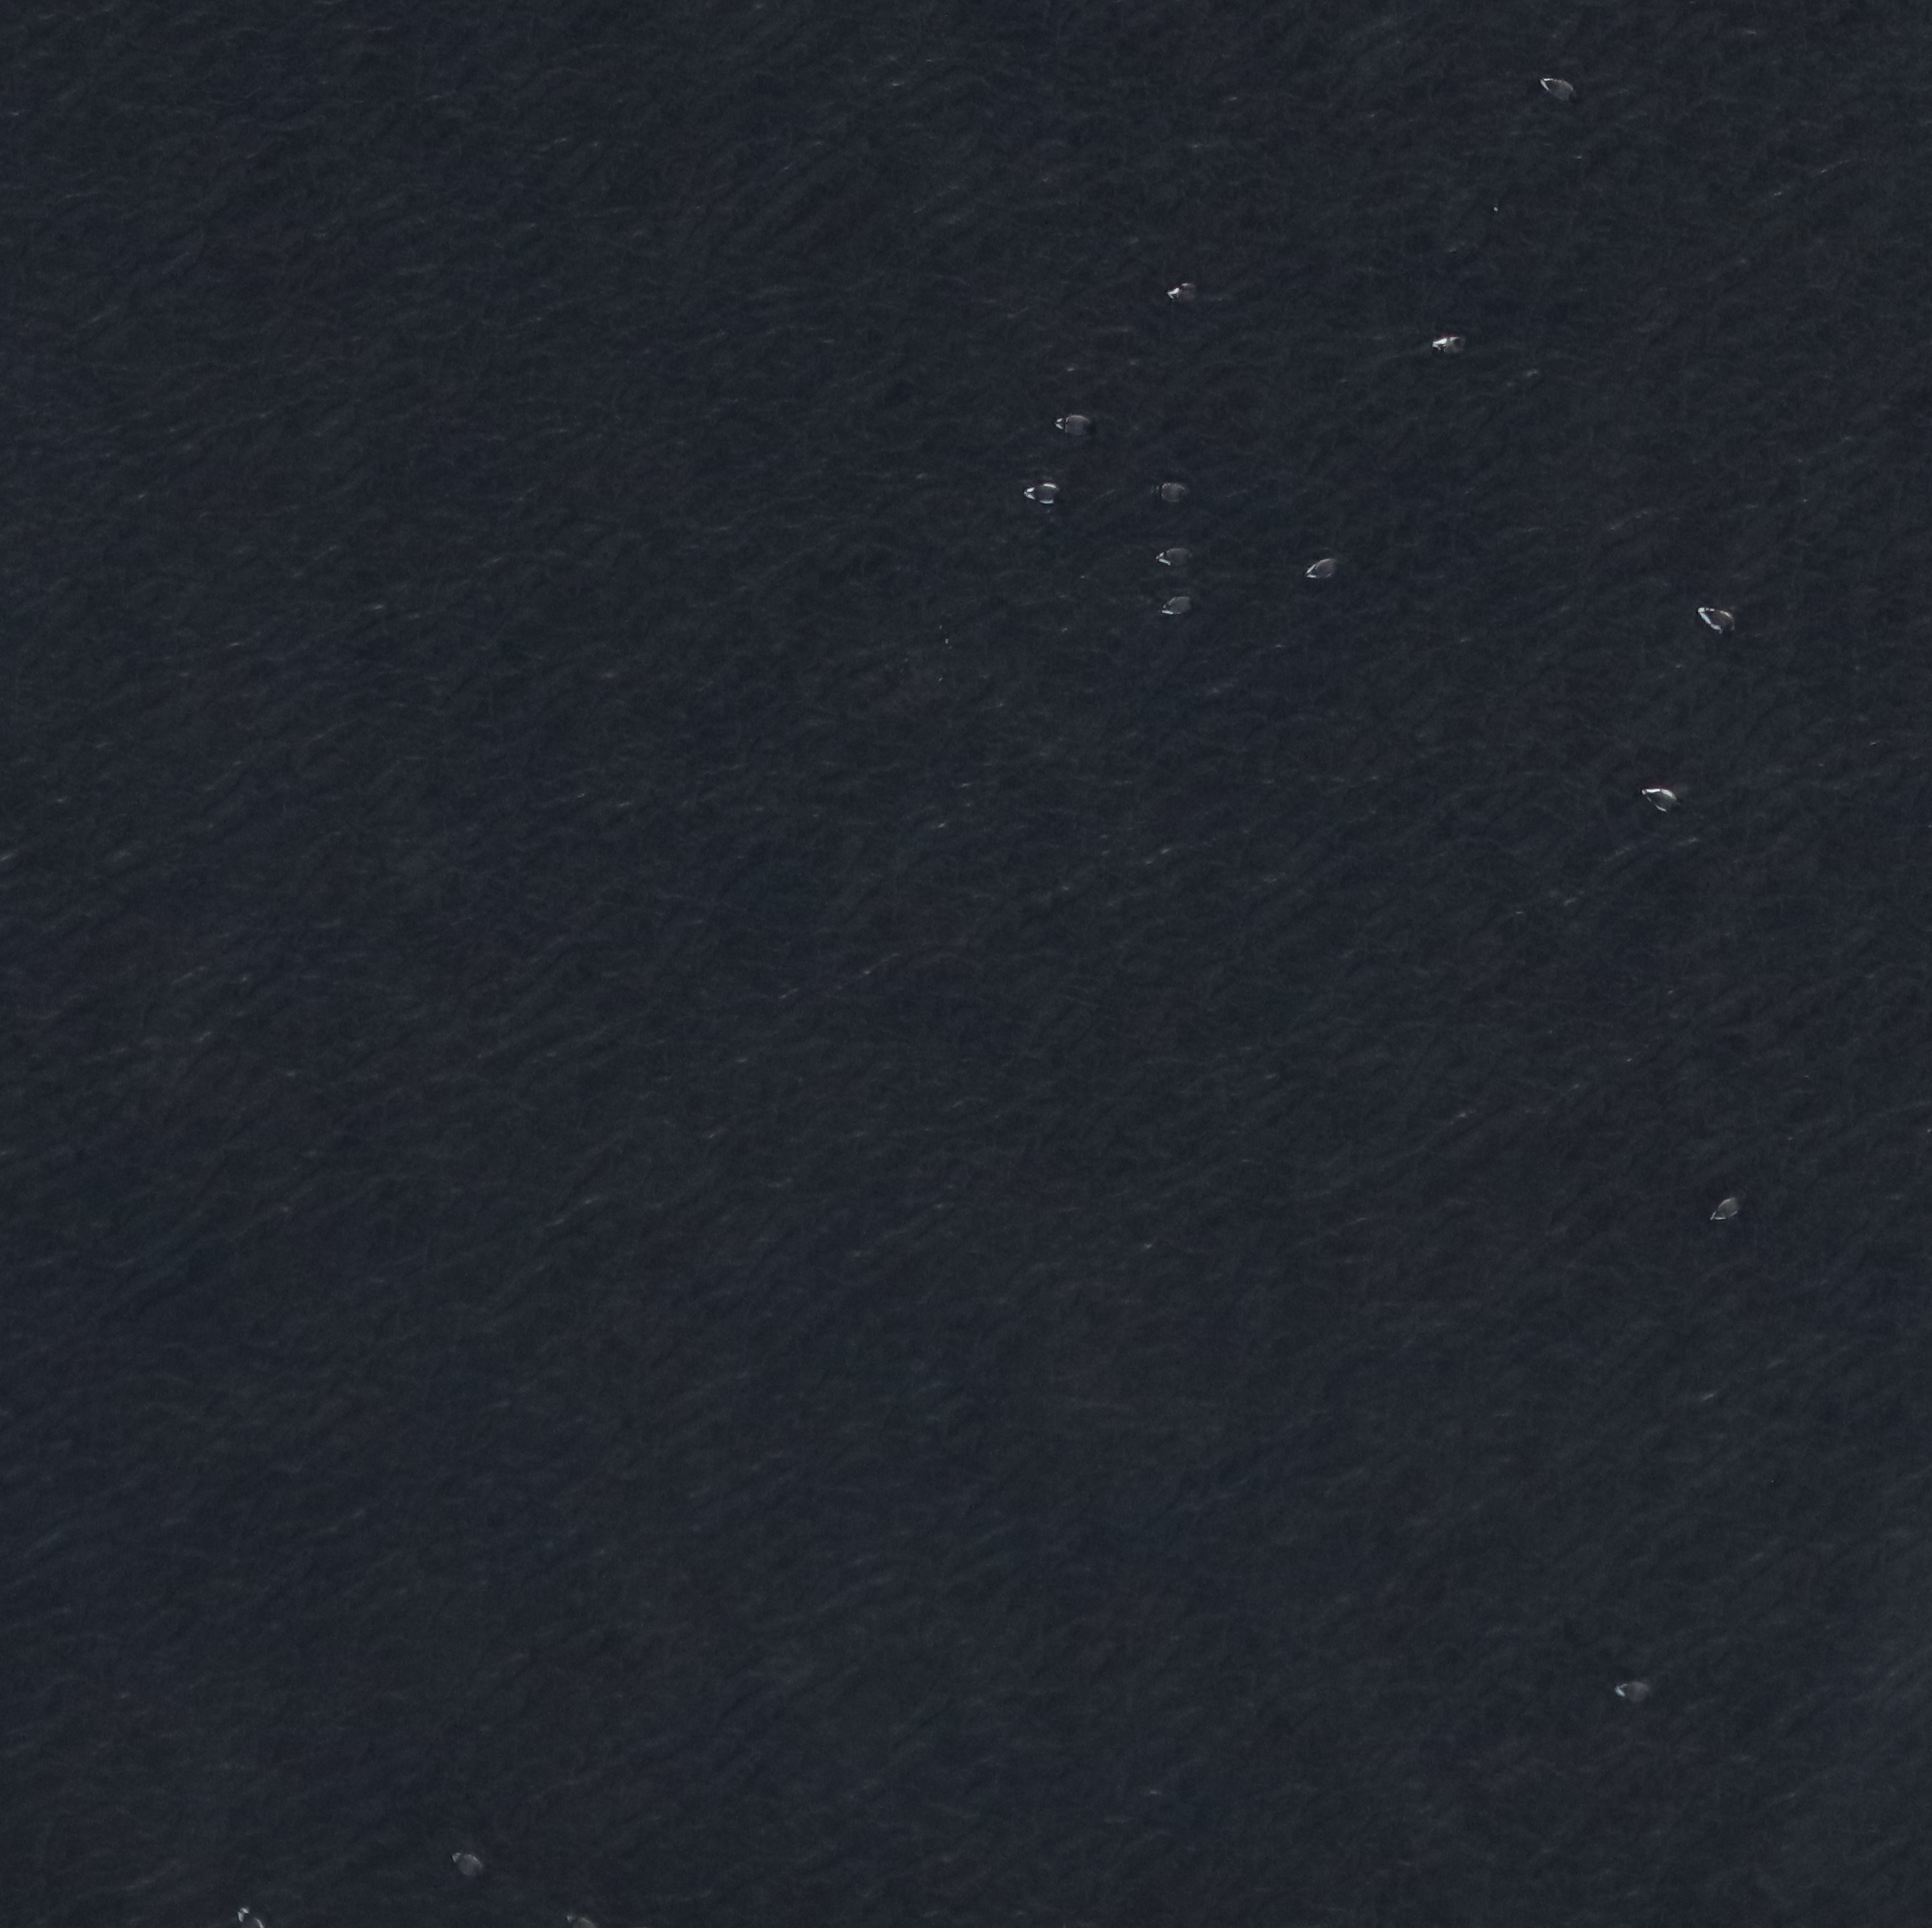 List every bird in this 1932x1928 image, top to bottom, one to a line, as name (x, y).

brant (1560, 91)
brant (1186, 292)
brant (1451, 346)
brant (1076, 424)
brant (1169, 490)
brant (1044, 494)
brant (1176, 557)
brant (1327, 569)
brant (1179, 606)
brant (1721, 619)
brant (1664, 800)
brant (1729, 1207)
brant (1635, 1690)
brant (470, 1864)